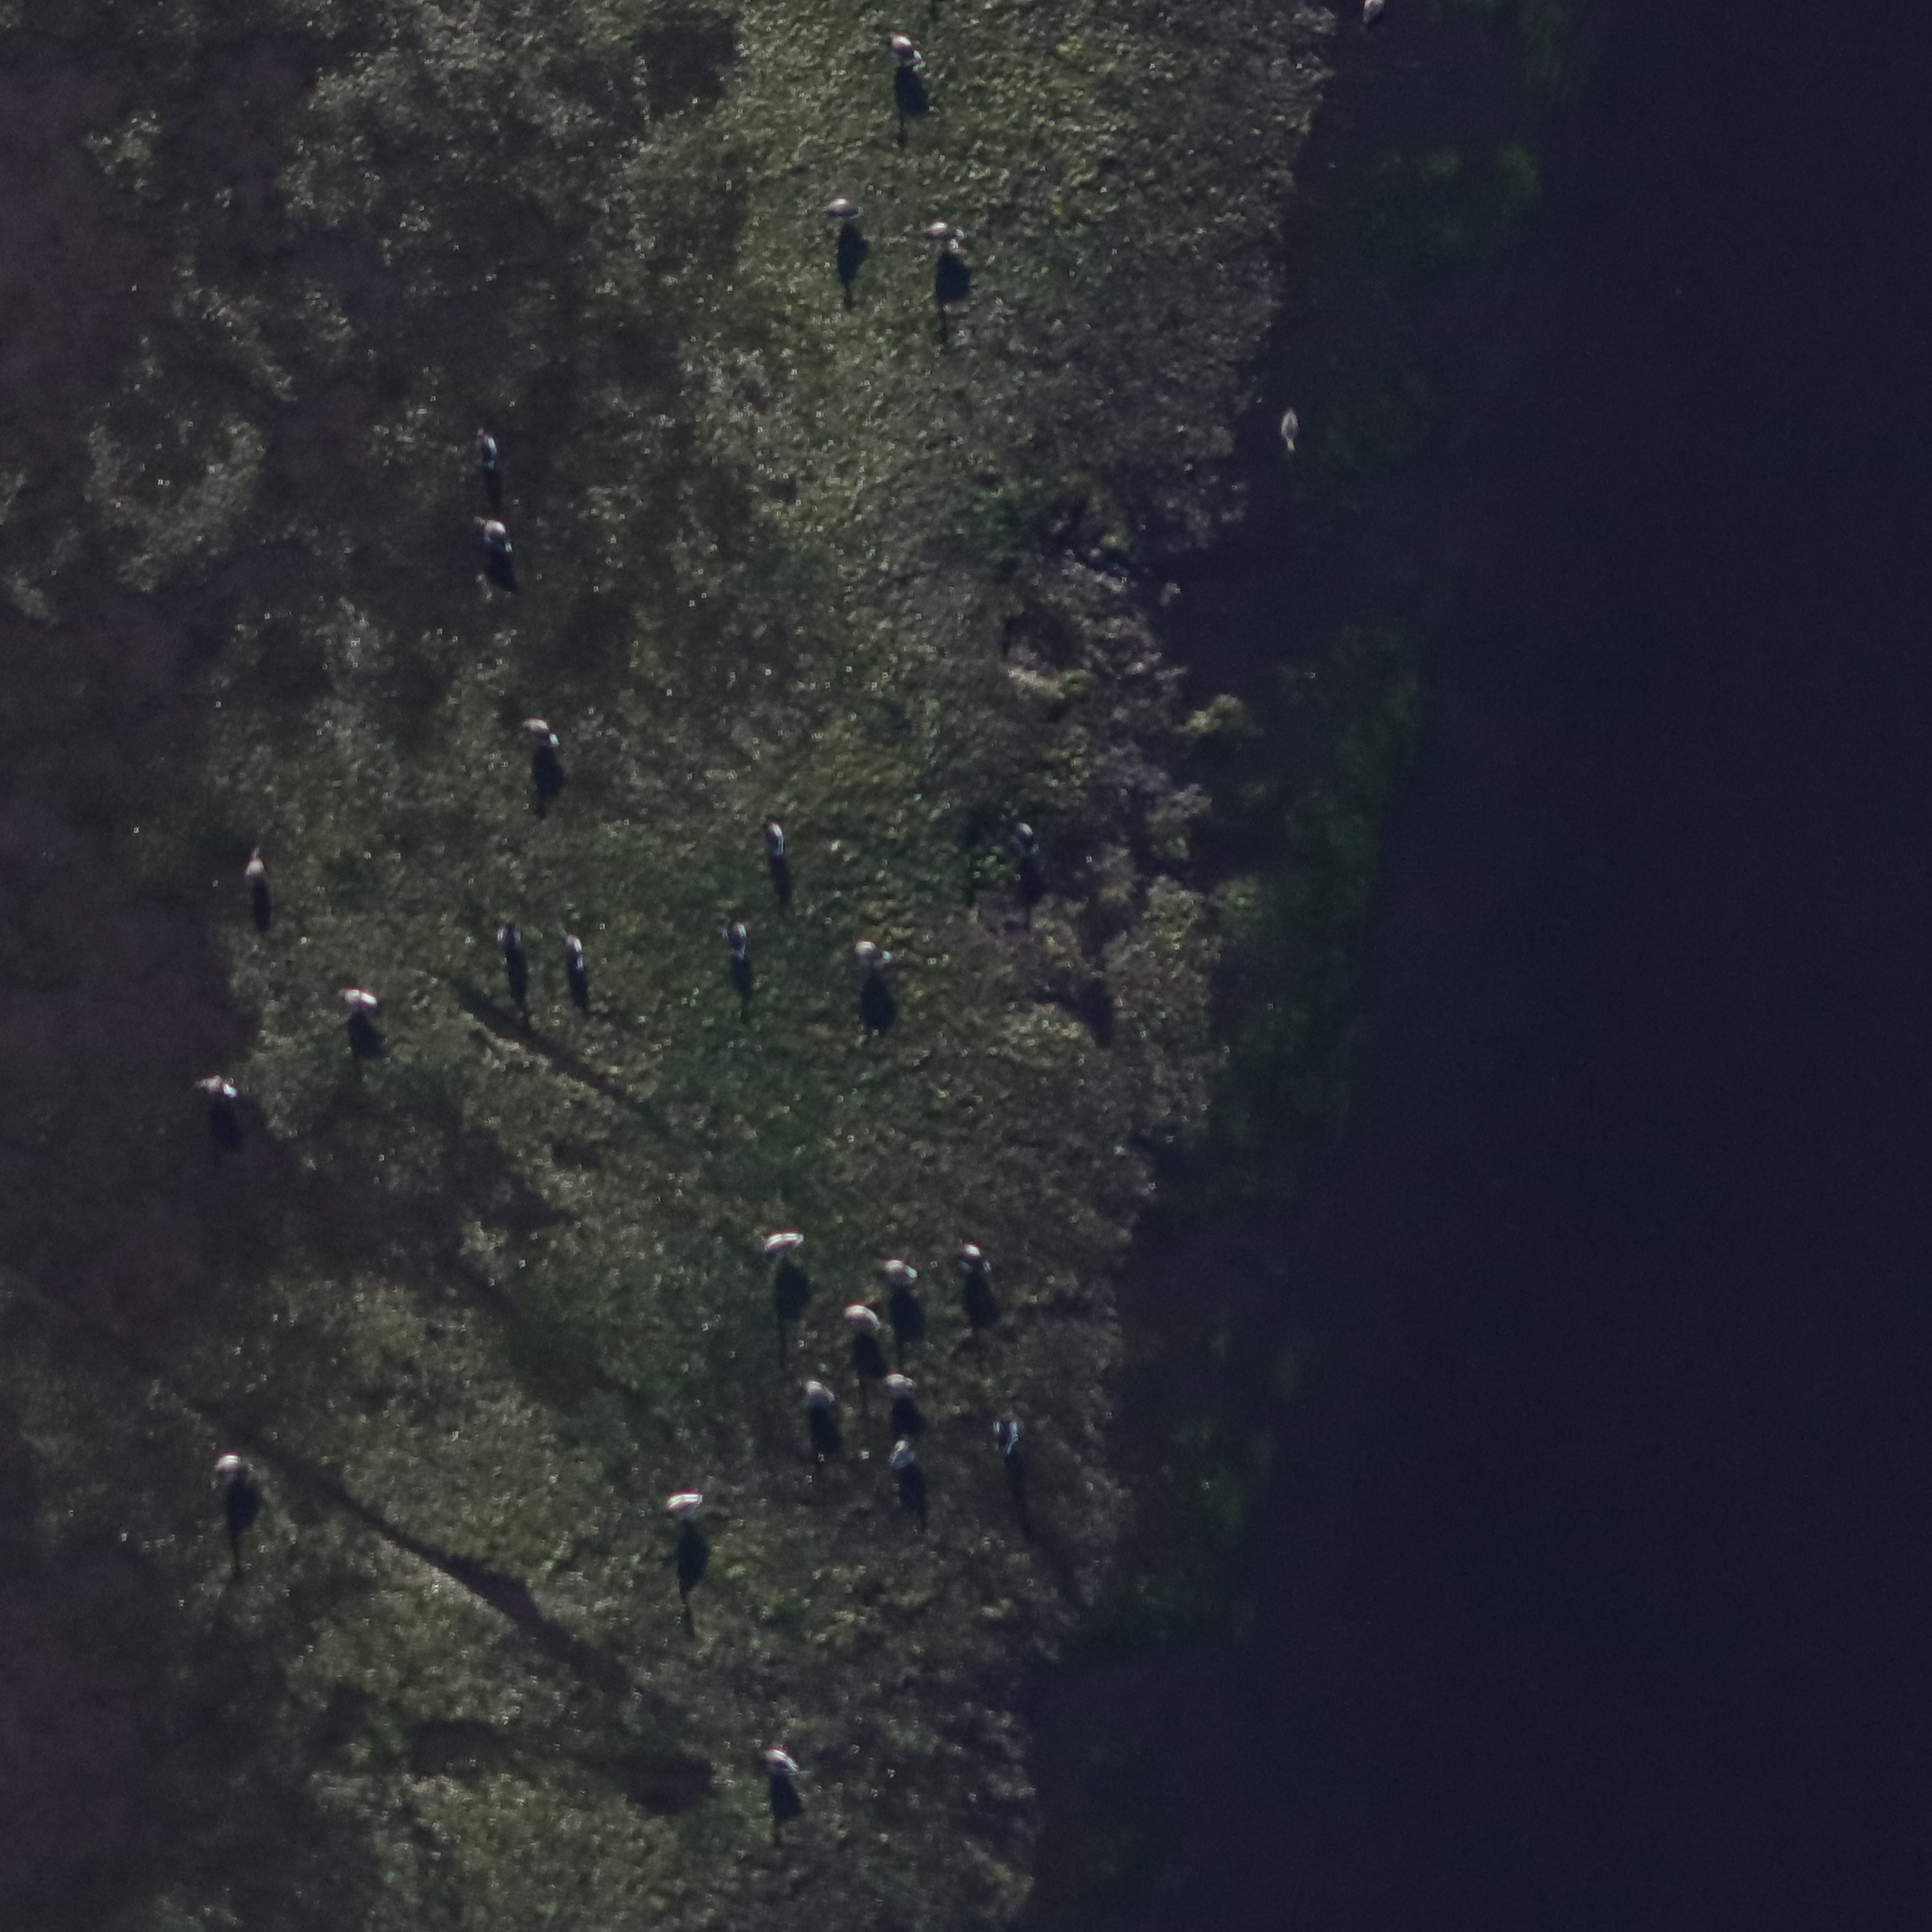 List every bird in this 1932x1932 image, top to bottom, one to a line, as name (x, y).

brant (900, 46)
brant (844, 210)
brant (950, 236)
brant (1291, 422)
brant (491, 451)
brant (496, 535)
brant (538, 730)
brant (1029, 841)
brant (778, 847)
brant (258, 867)
brant (736, 939)
brant (512, 940)
brant (873, 954)
brant (579, 956)
brant (356, 1002)
brant (215, 1076)
brant (786, 1239)
brant (971, 1259)
brant (899, 1271)
brant (862, 1315)
brant (901, 1386)
brant (820, 1387)
brant (1000, 1426)
brant (901, 1448)
brant (232, 1467)
brant (680, 1509)
brant (779, 1758)